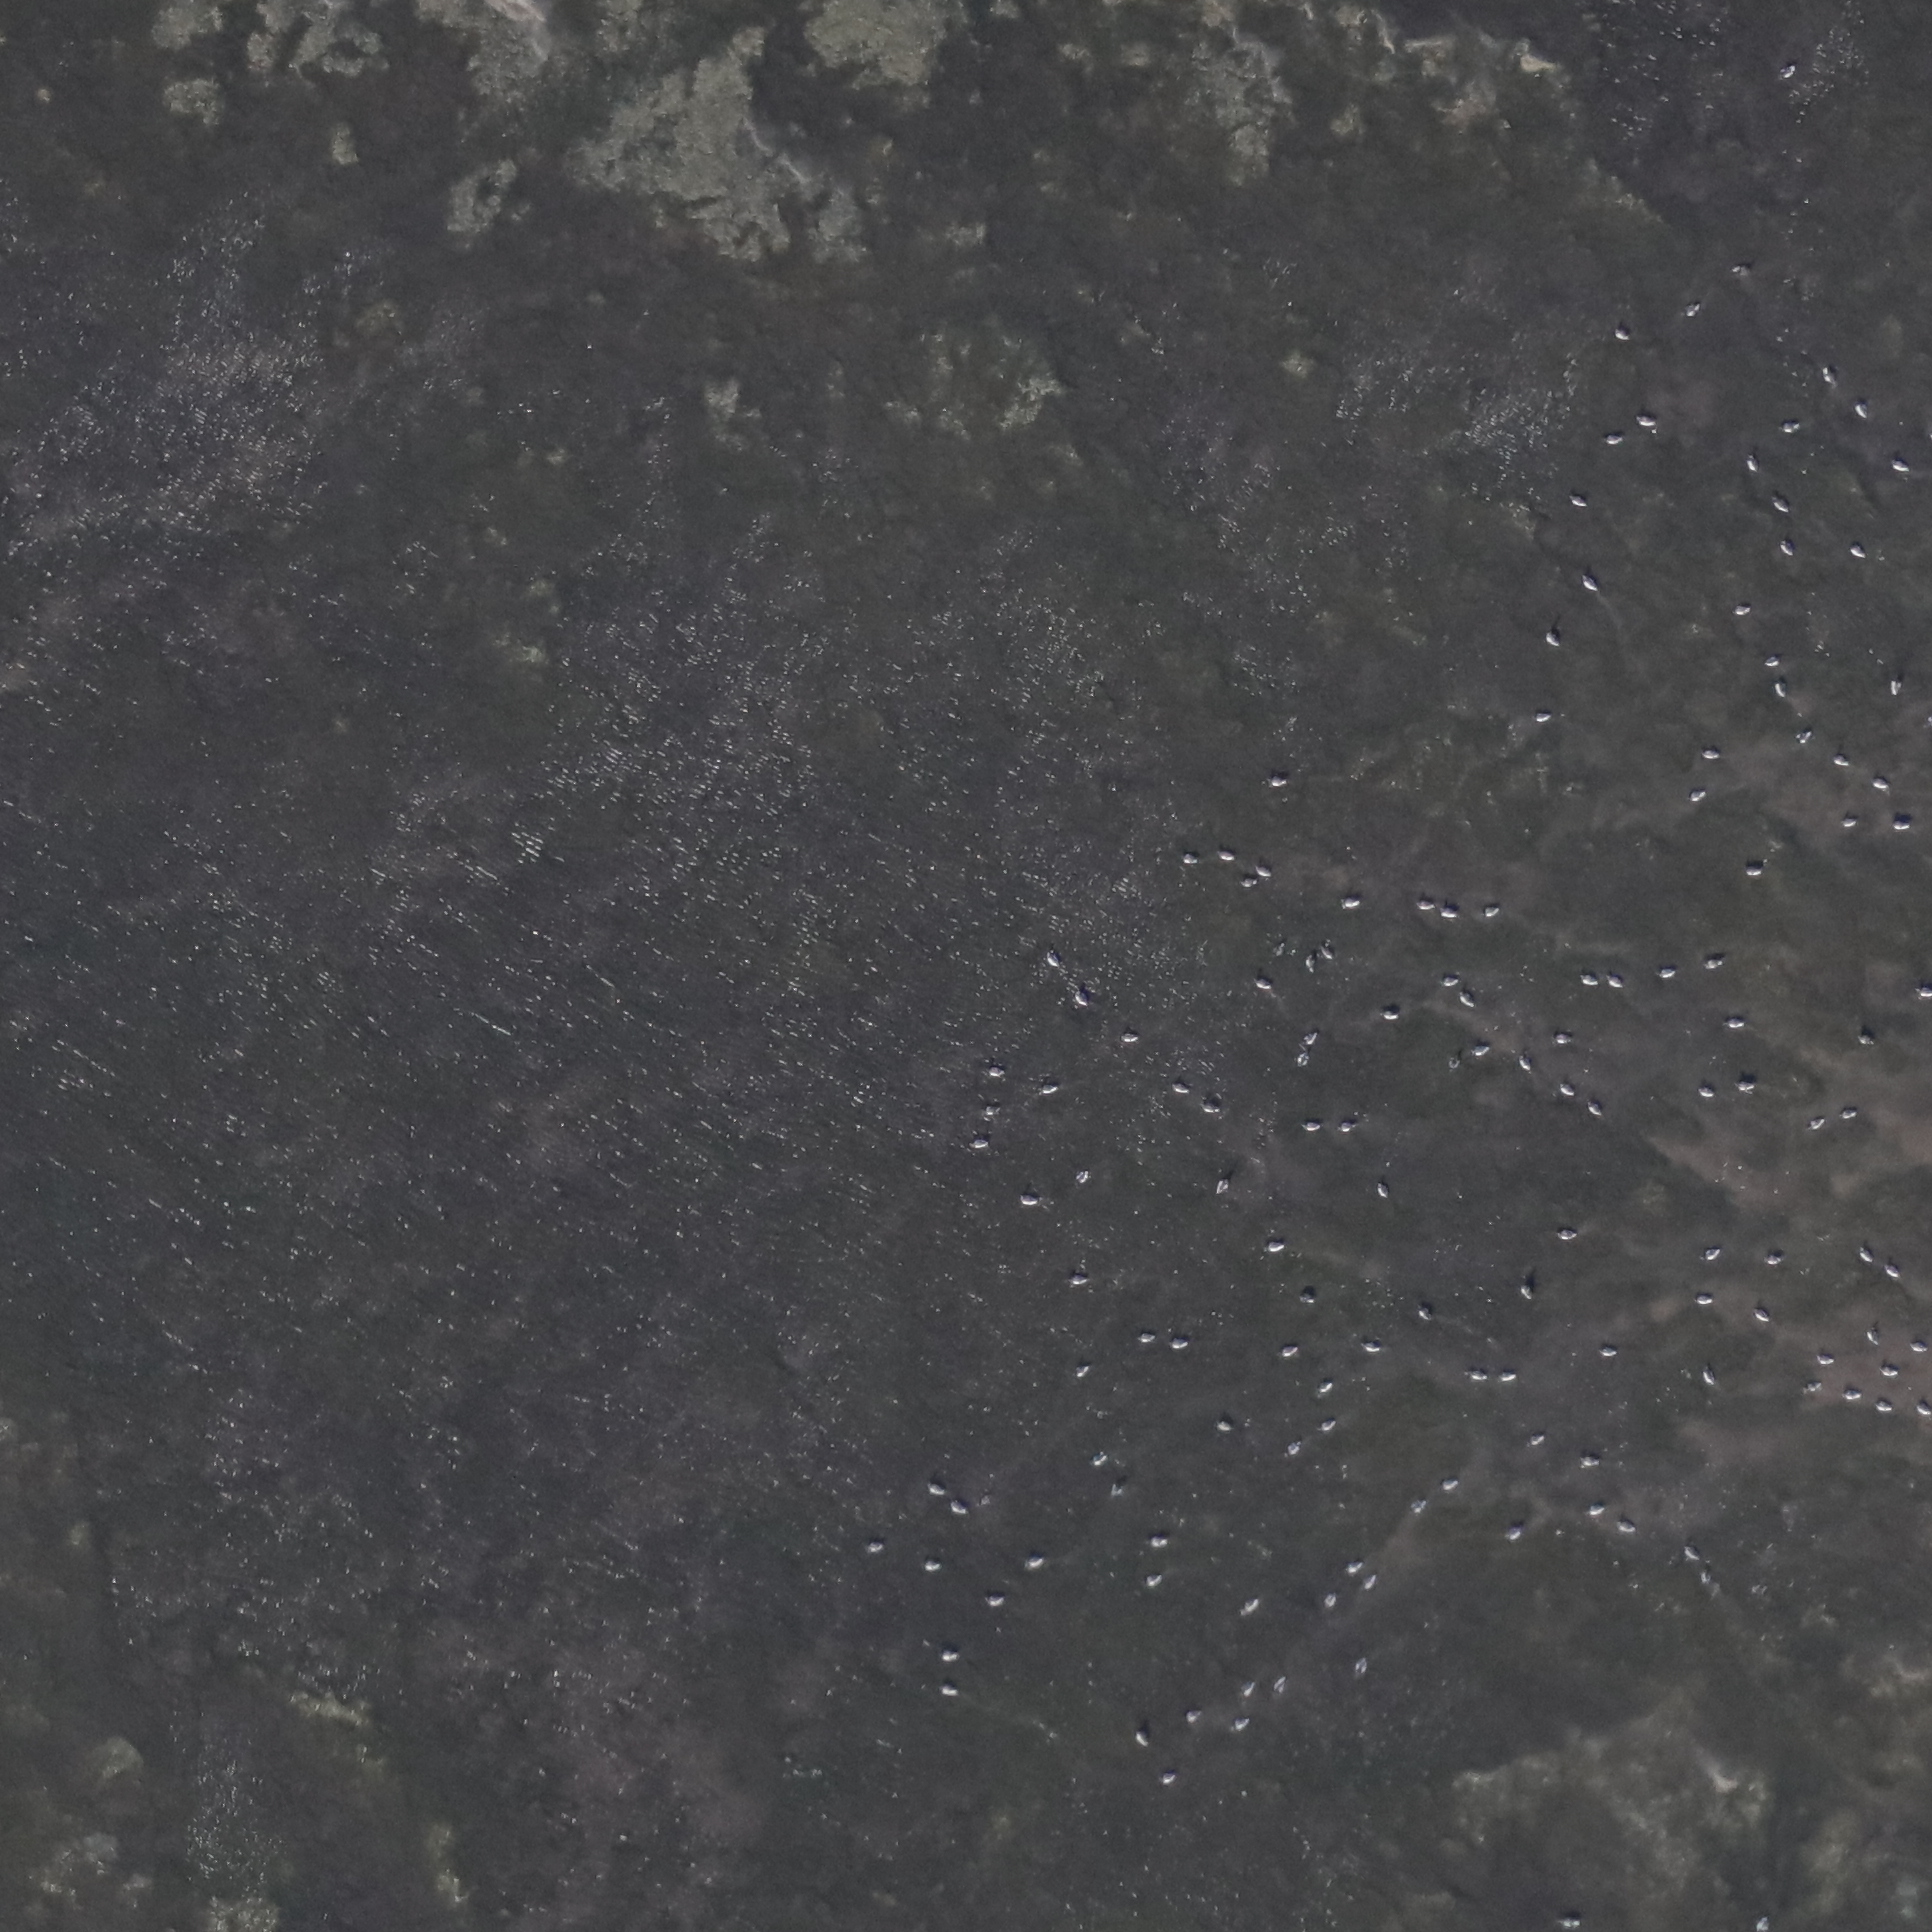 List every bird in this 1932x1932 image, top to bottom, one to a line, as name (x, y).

brant (1798, 70)
brant (1738, 276)
brant (1686, 315)
brant (1626, 330)
brant (1829, 383)
brant (1863, 414)
brant (1796, 426)
brant (1647, 427)
brant (1610, 437)
brant (1760, 460)
brant (1906, 467)
brant (1781, 499)
brant (1580, 500)
brant (1858, 552)
brant (1790, 555)
brant (1586, 591)
brant (1742, 605)
brant (1549, 639)
brant (1772, 656)
brant (1893, 690)
brant (1781, 694)
brant (1548, 715)
brant (1803, 737)
brant (1709, 753)
brant (1846, 763)
brant (1285, 779)
brant (1699, 785)
brant (1889, 788)
brant (1856, 816)
brant (1906, 831)
brant (1227, 855)
brant (1189, 858)
brant (1268, 869)
brant (1751, 872)
brant (1248, 883)
brant (1348, 899)
brant (1423, 899)
brant (1452, 917)
brant (1494, 922)
brant (1276, 946)
brant (1330, 947)
brant (1714, 958)
brant (1055, 959)
brant (1310, 966)
brant (1675, 966)
brant (1460, 976)
brant (1613, 979)
brant (1580, 981)
brant (1265, 985)
brant (1913, 987)
brant (1469, 996)
brant (1082, 1005)
brant (1390, 1009)
brant (1740, 1023)
brant (1137, 1035)
brant (1317, 1036)
brant (1559, 1039)
brant (1484, 1044)
brant (1859, 1045)
brant (1301, 1065)
brant (1526, 1067)
brant (1458, 1068)
brant (989, 1069)
brant (1750, 1079)
brant (1565, 1081)
brant (1177, 1082)
brant (1052, 1094)
brant (1710, 1098)
brant (1210, 1101)
brant (1598, 1101)
brant (991, 1110)
brant (1851, 1110)
brant (1810, 1121)
brant (1312, 1127)
brant (1352, 1131)
brant (986, 1136)
brant (1086, 1181)
brant (1227, 1187)
brant (1376, 1192)
brant (1028, 1193)
brant (1568, 1225)
brant (1282, 1242)
brant (1775, 1252)
brant (1867, 1252)
brant (1713, 1255)
brant (1894, 1269)
brant (1079, 1284)
brant (1529, 1296)
brant (1316, 1300)
brant (1704, 1303)
brant (1762, 1309)
brant (1431, 1312)
brant (1149, 1336)
brant (1868, 1337)
brant (1185, 1341)
brant (1913, 1347)
brant (1371, 1348)
brant (1609, 1352)
brant (1287, 1353)
brant (1828, 1361)
brant (1075, 1365)
brant (1888, 1367)
brant (1472, 1372)
brant (1511, 1373)
brant (1707, 1377)
brant (1806, 1389)
brant (1325, 1394)
brant (1852, 1398)
brant (1881, 1406)
brant (1926, 1407)
brant (1224, 1426)
brant (1325, 1426)
brant (1533, 1438)
brant (1297, 1450)
brant (1102, 1457)
brant (1590, 1466)
brant (1443, 1482)
brant (937, 1489)
brant (1115, 1492)
brant (1597, 1505)
brant (972, 1506)
brant (1412, 1506)
brant (1628, 1520)
brant (1512, 1534)
brant (1161, 1535)
brant (871, 1547)
brant (1697, 1547)
brant (939, 1557)
brant (1039, 1557)
brant (1358, 1562)
brant (1708, 1571)
brant (1164, 1581)
brant (1370, 1594)
brant (998, 1600)
brant (1334, 1607)
brant (1254, 1609)
brant (956, 1655)
brant (1353, 1671)
brant (1282, 1682)
brant (948, 1688)
brant (1246, 1688)
brant (1194, 1710)
brant (1242, 1732)
brant (1140, 1738)
brant (1168, 1778)
brant (1567, 1918)